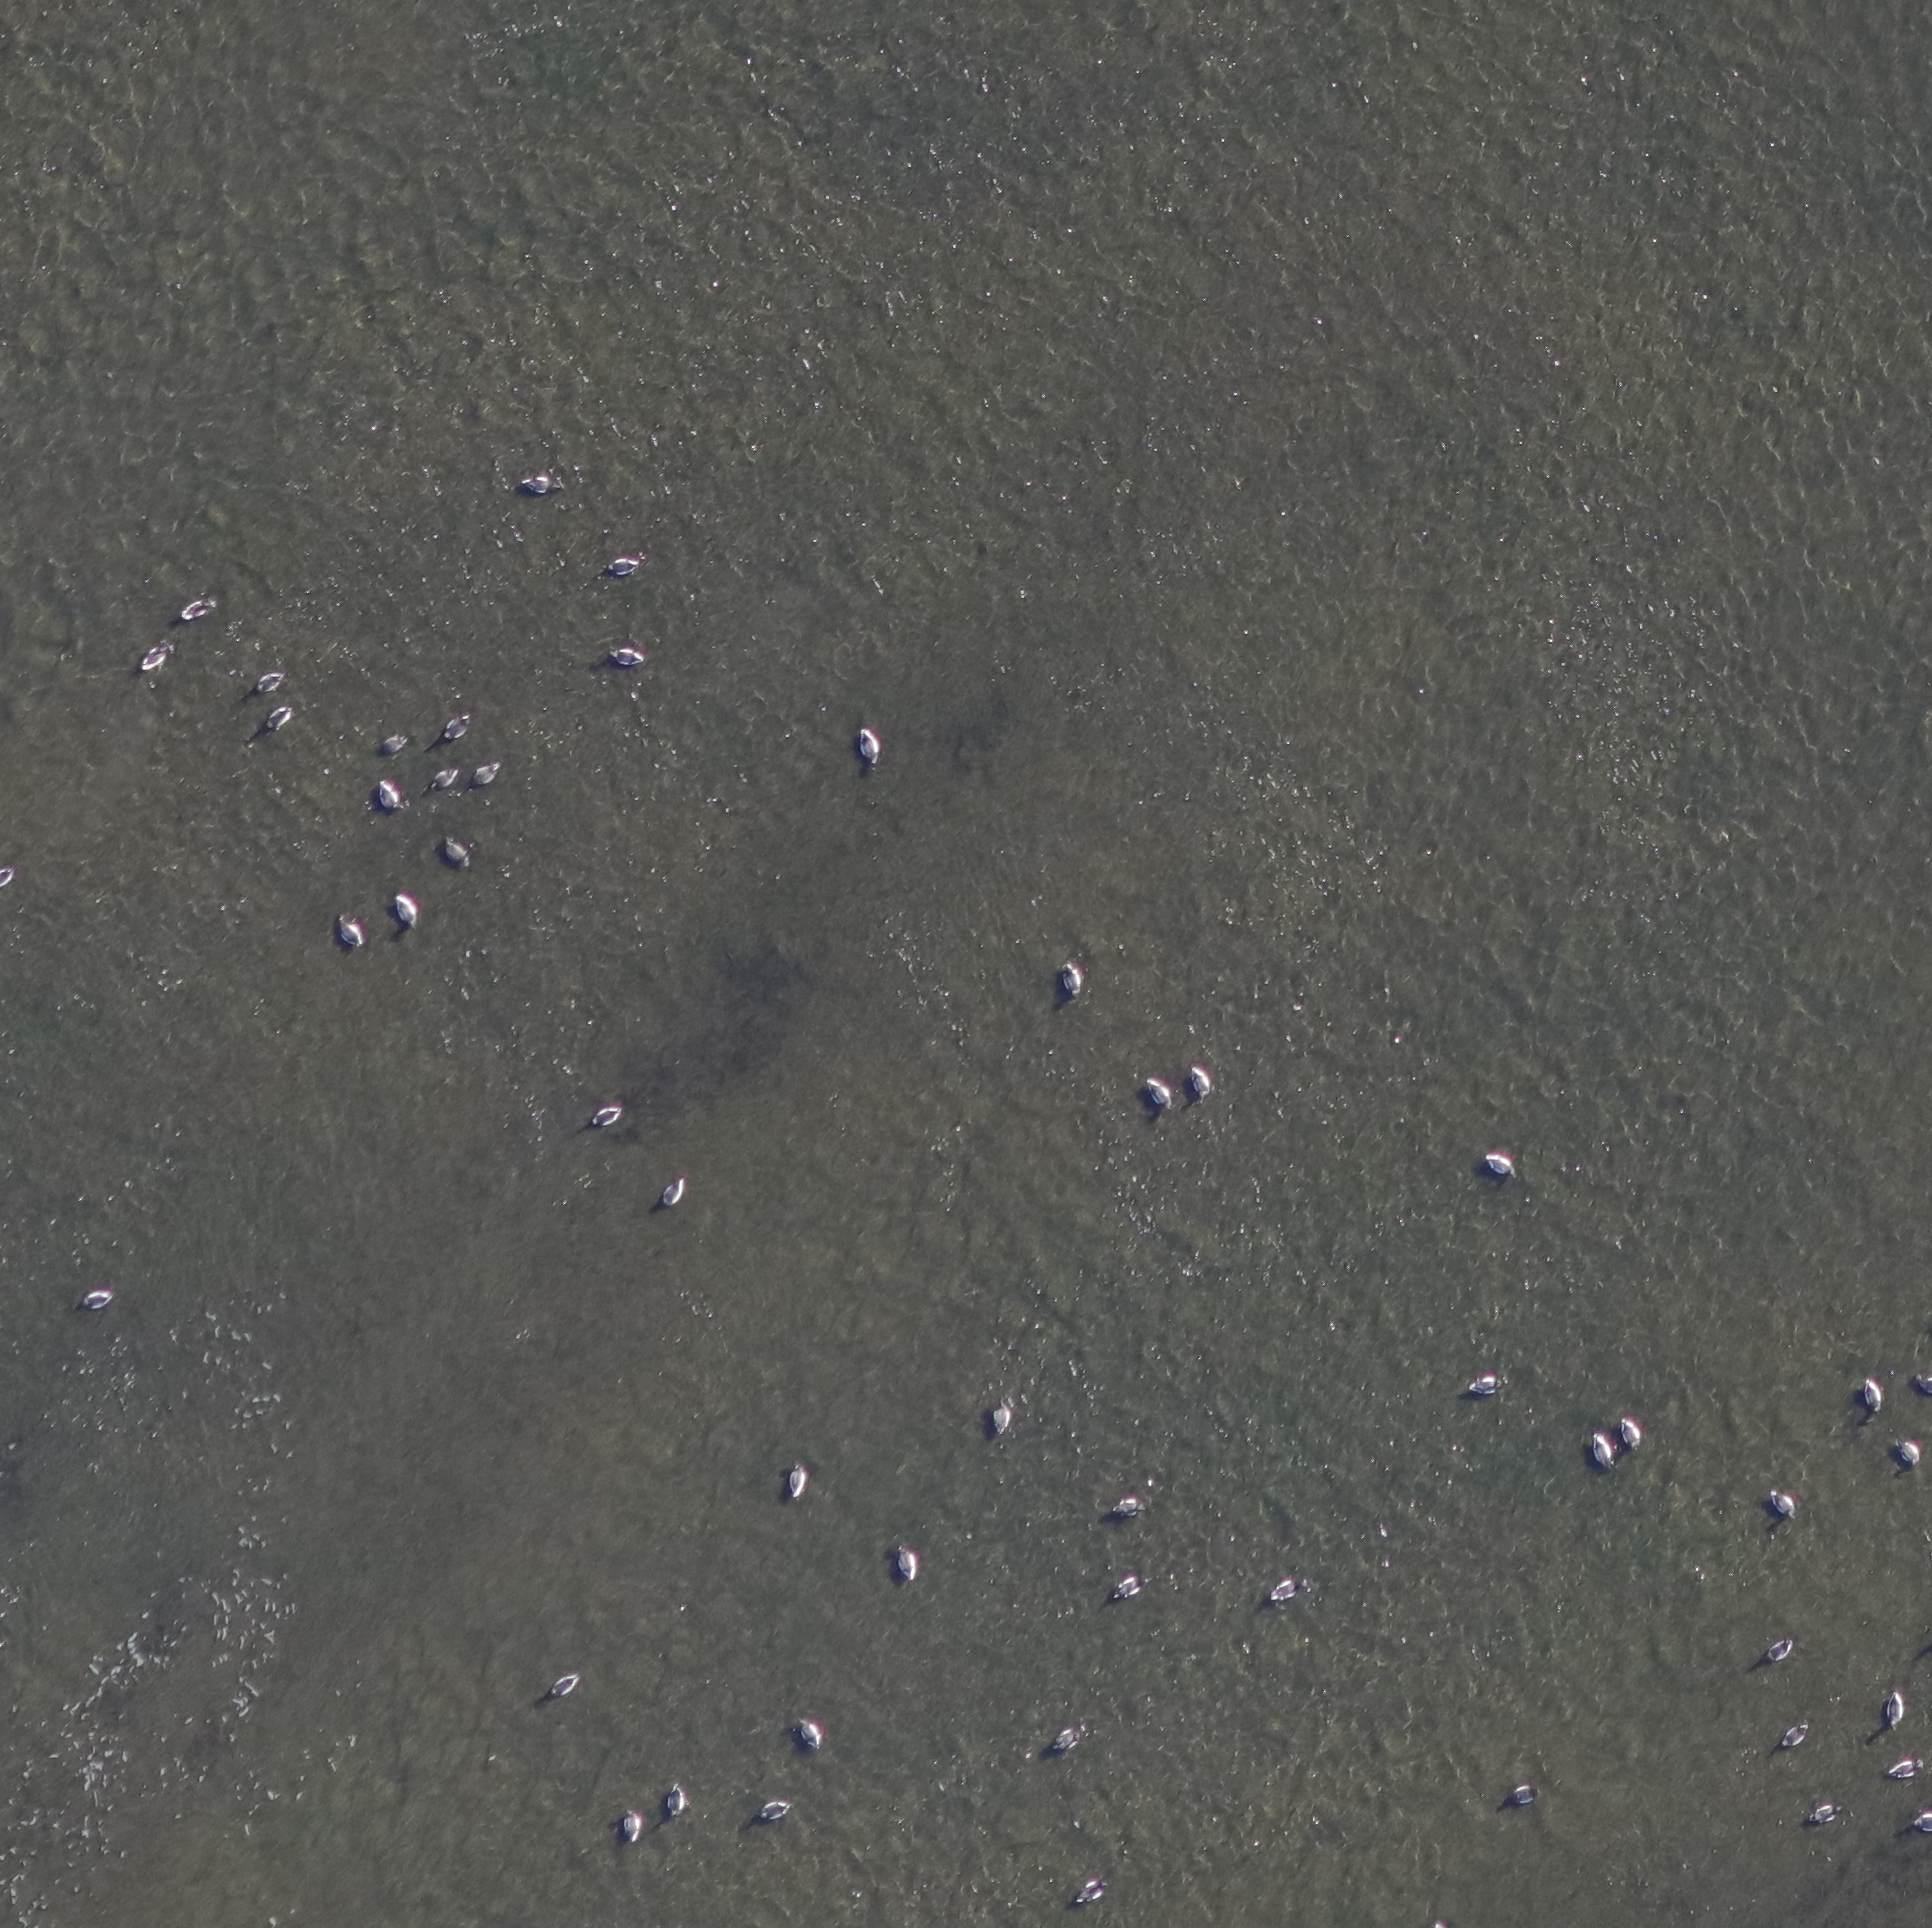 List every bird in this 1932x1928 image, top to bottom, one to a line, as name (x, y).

brant (541, 486)
brant (620, 568)
brant (195, 613)
brant (627, 657)
brant (153, 660)
brant (269, 677)
brant (280, 720)
brant (456, 729)
brant (870, 748)
brant (397, 751)
brant (492, 774)
brant (445, 780)
brant (387, 799)
brant (457, 853)
brant (406, 914)
brant (350, 933)
brant (1071, 979)
brant (1201, 1083)
brant (1159, 1095)
brant (605, 1118)
brant (1502, 1169)
brant (671, 1194)
brant (92, 1297)
brant (1492, 1383)
brant (1931, 1388)
brant (1876, 1400)
brant (1001, 1420)
brant (1634, 1436)
brant (1602, 1449)
brant (1906, 1457)
brant (800, 1480)
brant (1124, 1506)
brant (1783, 1506)
brant (912, 1567)
brant (1126, 1589)
brant (1285, 1591)
brant (1774, 1648)
brant (564, 1684)
brant (1898, 1709)
brant (812, 1735)
brant (1064, 1735)
brant (1798, 1736)
brant (1909, 1770)
brant (681, 1794)
brant (1519, 1798)
brant (774, 1814)
brant (1822, 1817)
brant (1929, 1822)
brant (636, 1827)
brant (1092, 1891)